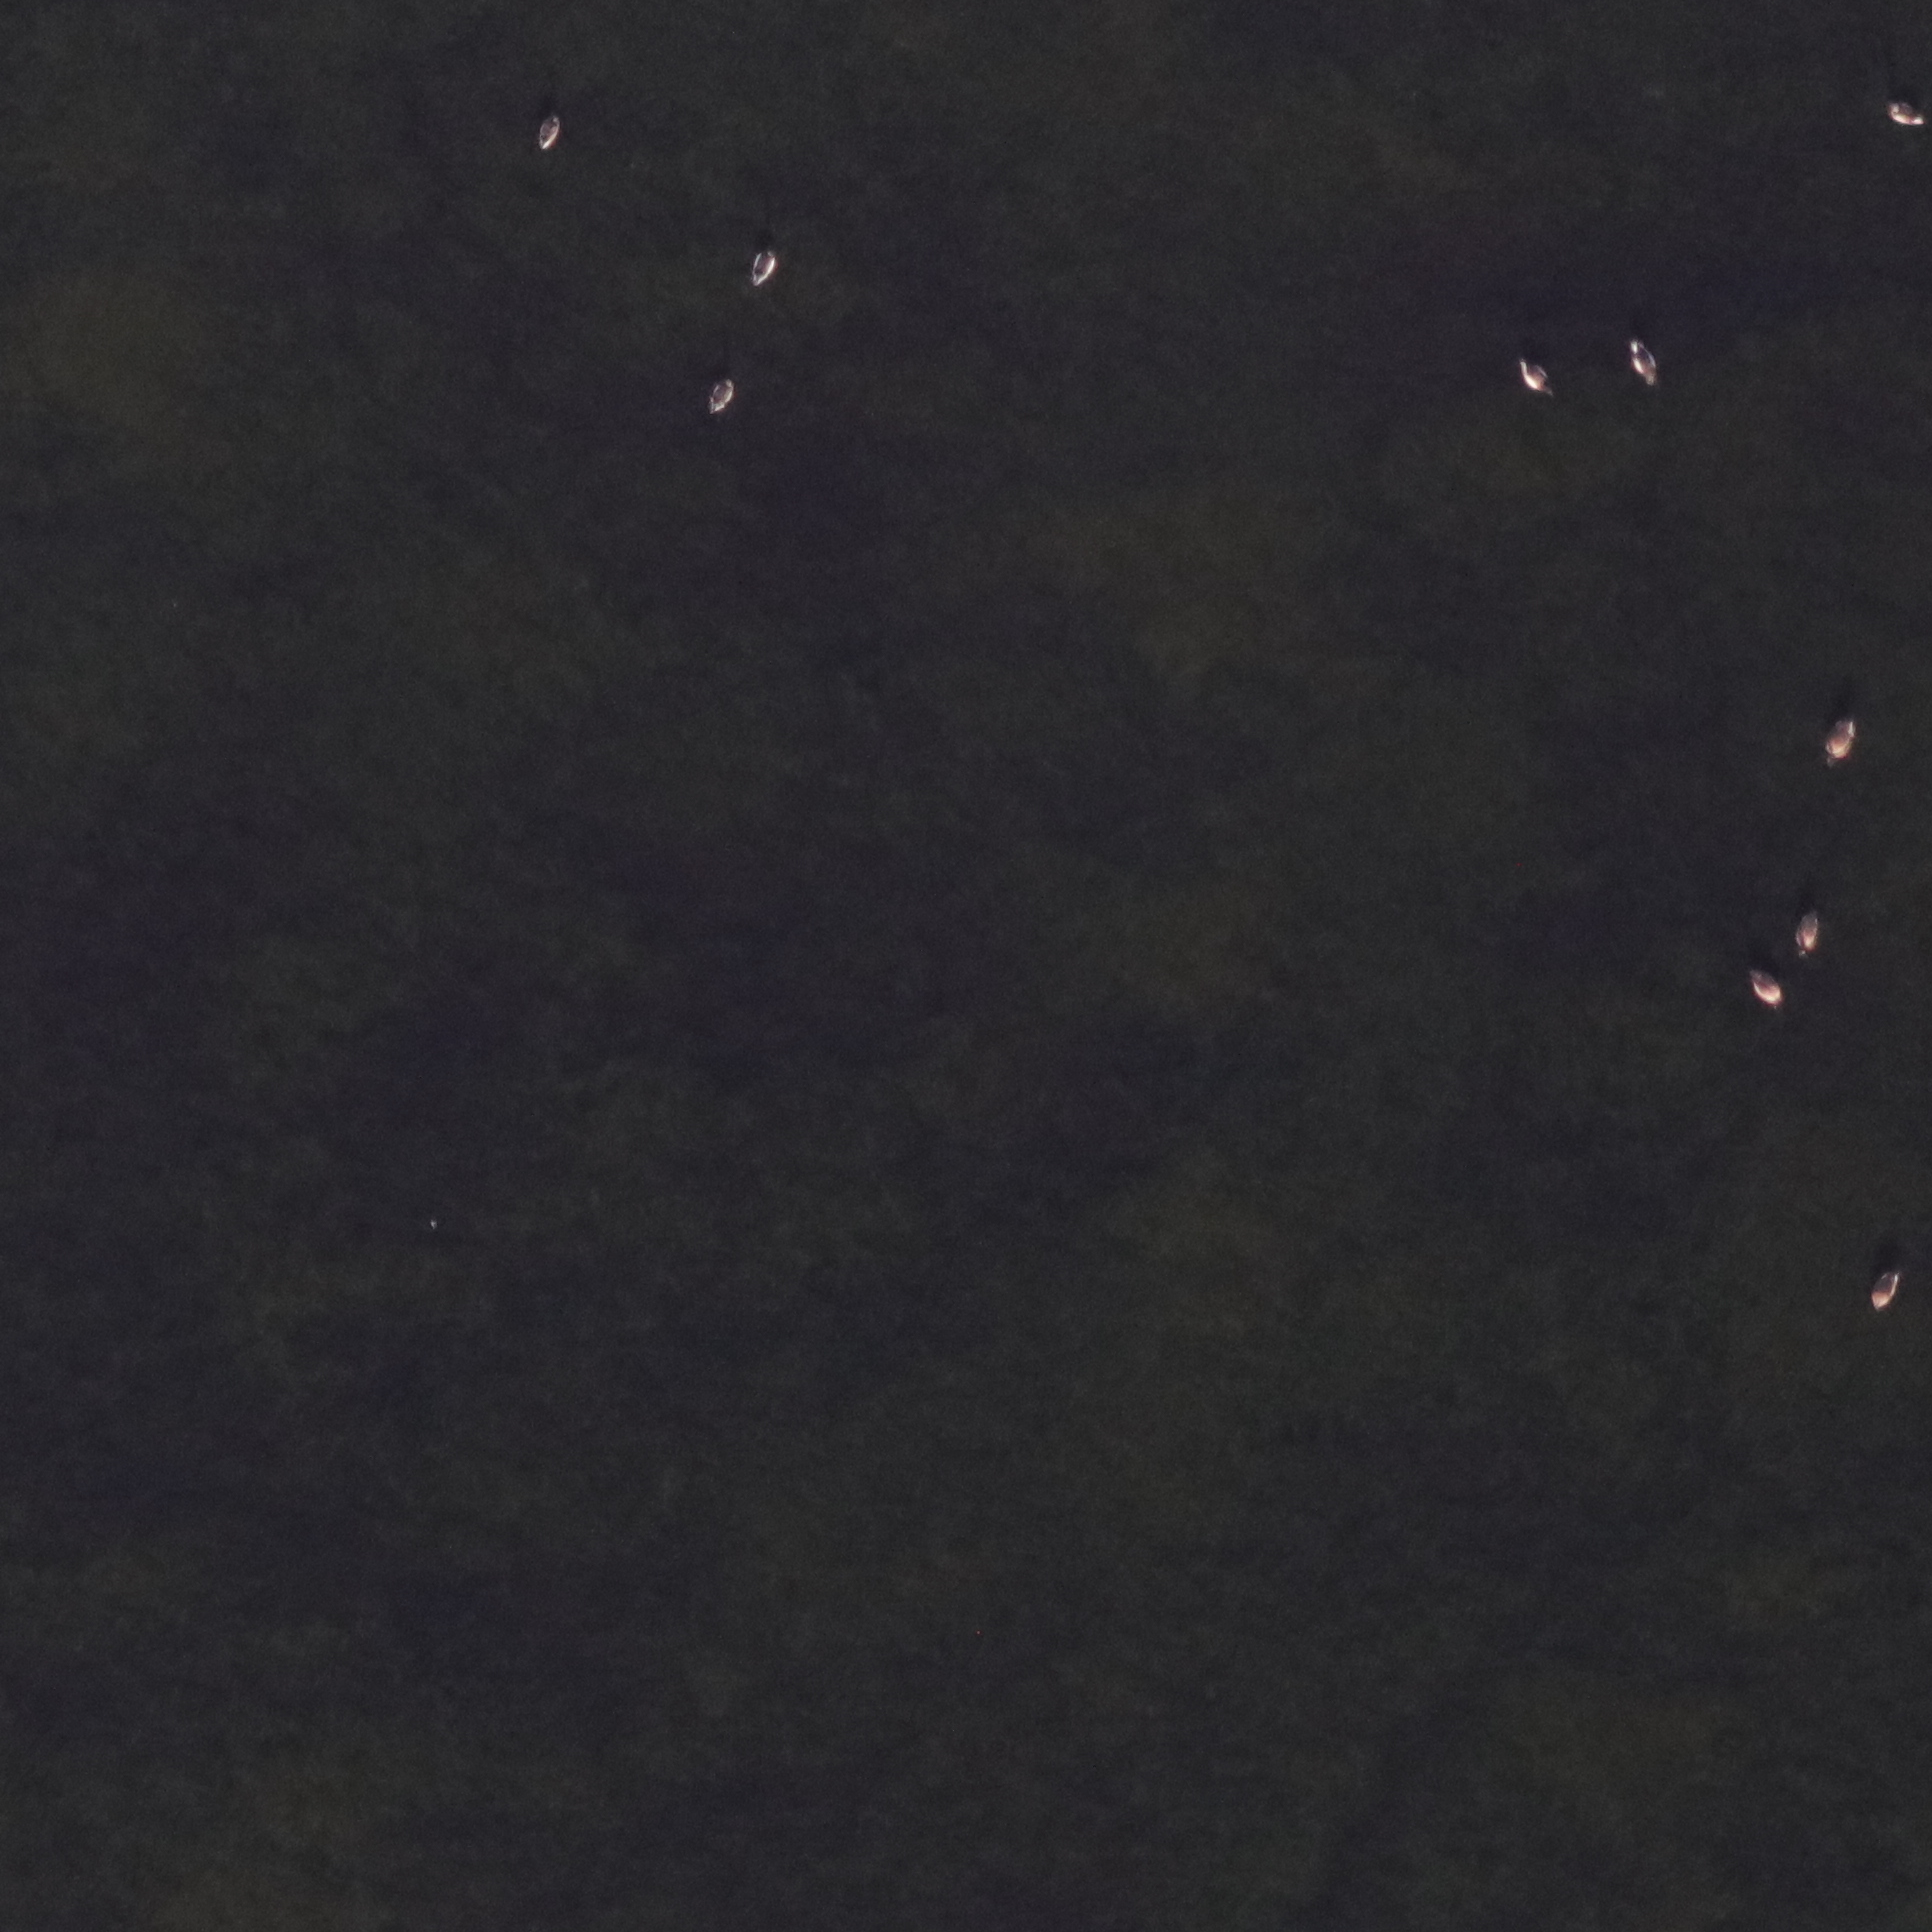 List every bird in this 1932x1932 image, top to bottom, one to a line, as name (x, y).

brant (1905, 113)
brant (549, 129)
brant (764, 265)
brant (1645, 361)
brant (1537, 374)
brant (722, 393)
brant (1841, 737)
brant (1794, 936)
Canada goose (1767, 986)
Canada goose (1887, 1284)